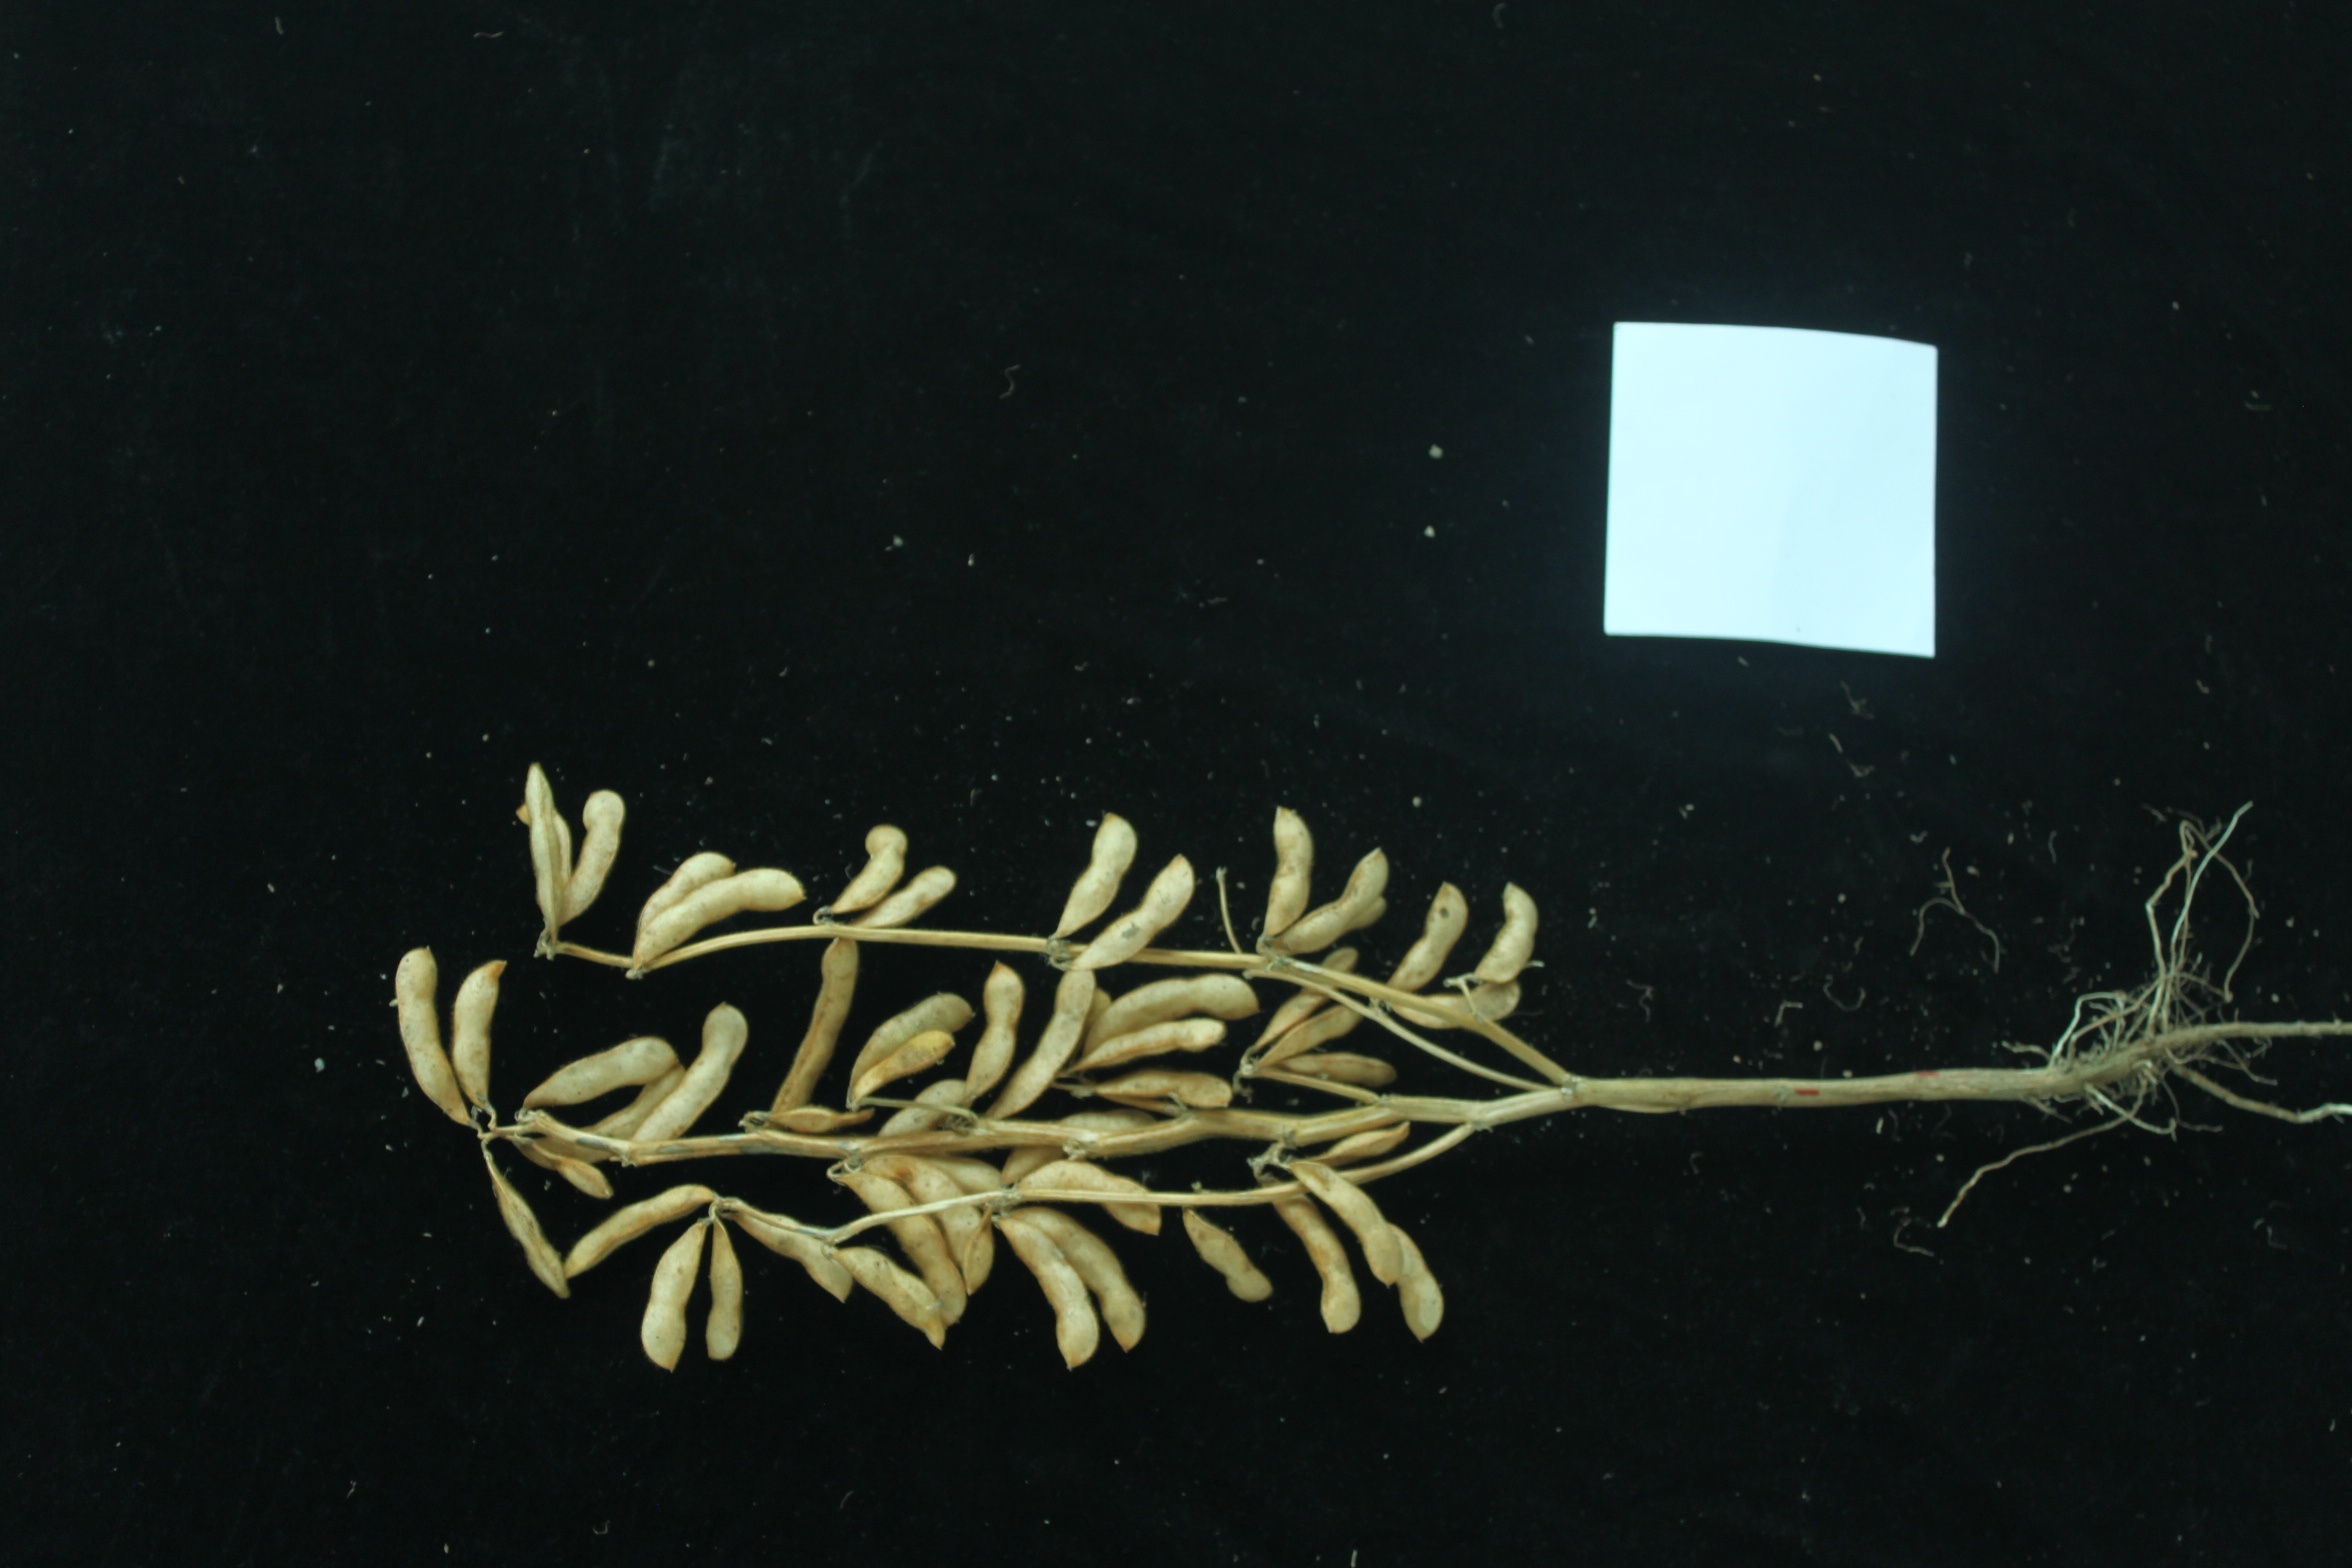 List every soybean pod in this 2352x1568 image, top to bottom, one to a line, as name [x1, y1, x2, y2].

soybean pod [515, 761, 624, 945]
soybean pod [1257, 806, 1311, 942]
soybean pod [1046, 812, 1137, 939]
soybean pod [821, 824, 907, 913]
soybean pod [1258, 848, 1389, 953]
soybean pod [632, 851, 806, 971]
soybean pod [1055, 853, 1194, 970]
soybean pod [839, 866, 954, 930]
soybean pod [1371, 881, 1467, 998]
soybean pod [1469, 881, 1537, 983]
soybean pod [766, 936, 857, 1126]
soybean pod [395, 946, 481, 1130]
soybean pod [1244, 947, 1359, 1056]
soybean pod [452, 960, 506, 1115]
soybean pod [965, 962, 1025, 1111]
soybean pod [977, 964, 1094, 1123]
soybean pod [1067, 972, 1261, 1074]
soybean pod [1383, 977, 1520, 1028]
soybean pod [846, 991, 974, 1108]
soybean pod [511, 1002, 748, 1199]
soybean pod [1252, 1002, 1362, 1071]
soybean pod [518, 1036, 678, 1118]
soybean pod [1269, 1050, 1398, 1085]
soybean pod [1071, 1068, 1232, 1107]
soybean pod [875, 1080, 969, 1142]
soybean pod [748, 1106, 875, 1131]
soybean pod [1001, 1108, 1161, 1184]
soybean pod [1293, 1120, 1409, 1166]
soybean pod [482, 1141, 569, 1296]
soybean pod [847, 1151, 1016, 1297]
soybean pod [1004, 1159, 1162, 1234]
soybean pod [1292, 1159, 1444, 1341]
soybean pod [829, 1171, 966, 1324]
soybean pod [1261, 1176, 1360, 1332]
soybean pod [560, 1184, 716, 1279]
soybean pod [1004, 1206, 1146, 1351]
soybean pod [1182, 1207, 1271, 1302]
soybean pod [721, 1211, 851, 1303]
soybean pod [706, 1213, 740, 1358]
soybean pod [991, 1215, 1100, 1367]
soybean pod [641, 1220, 709, 1372]
soybean pod [830, 1247, 944, 1348]